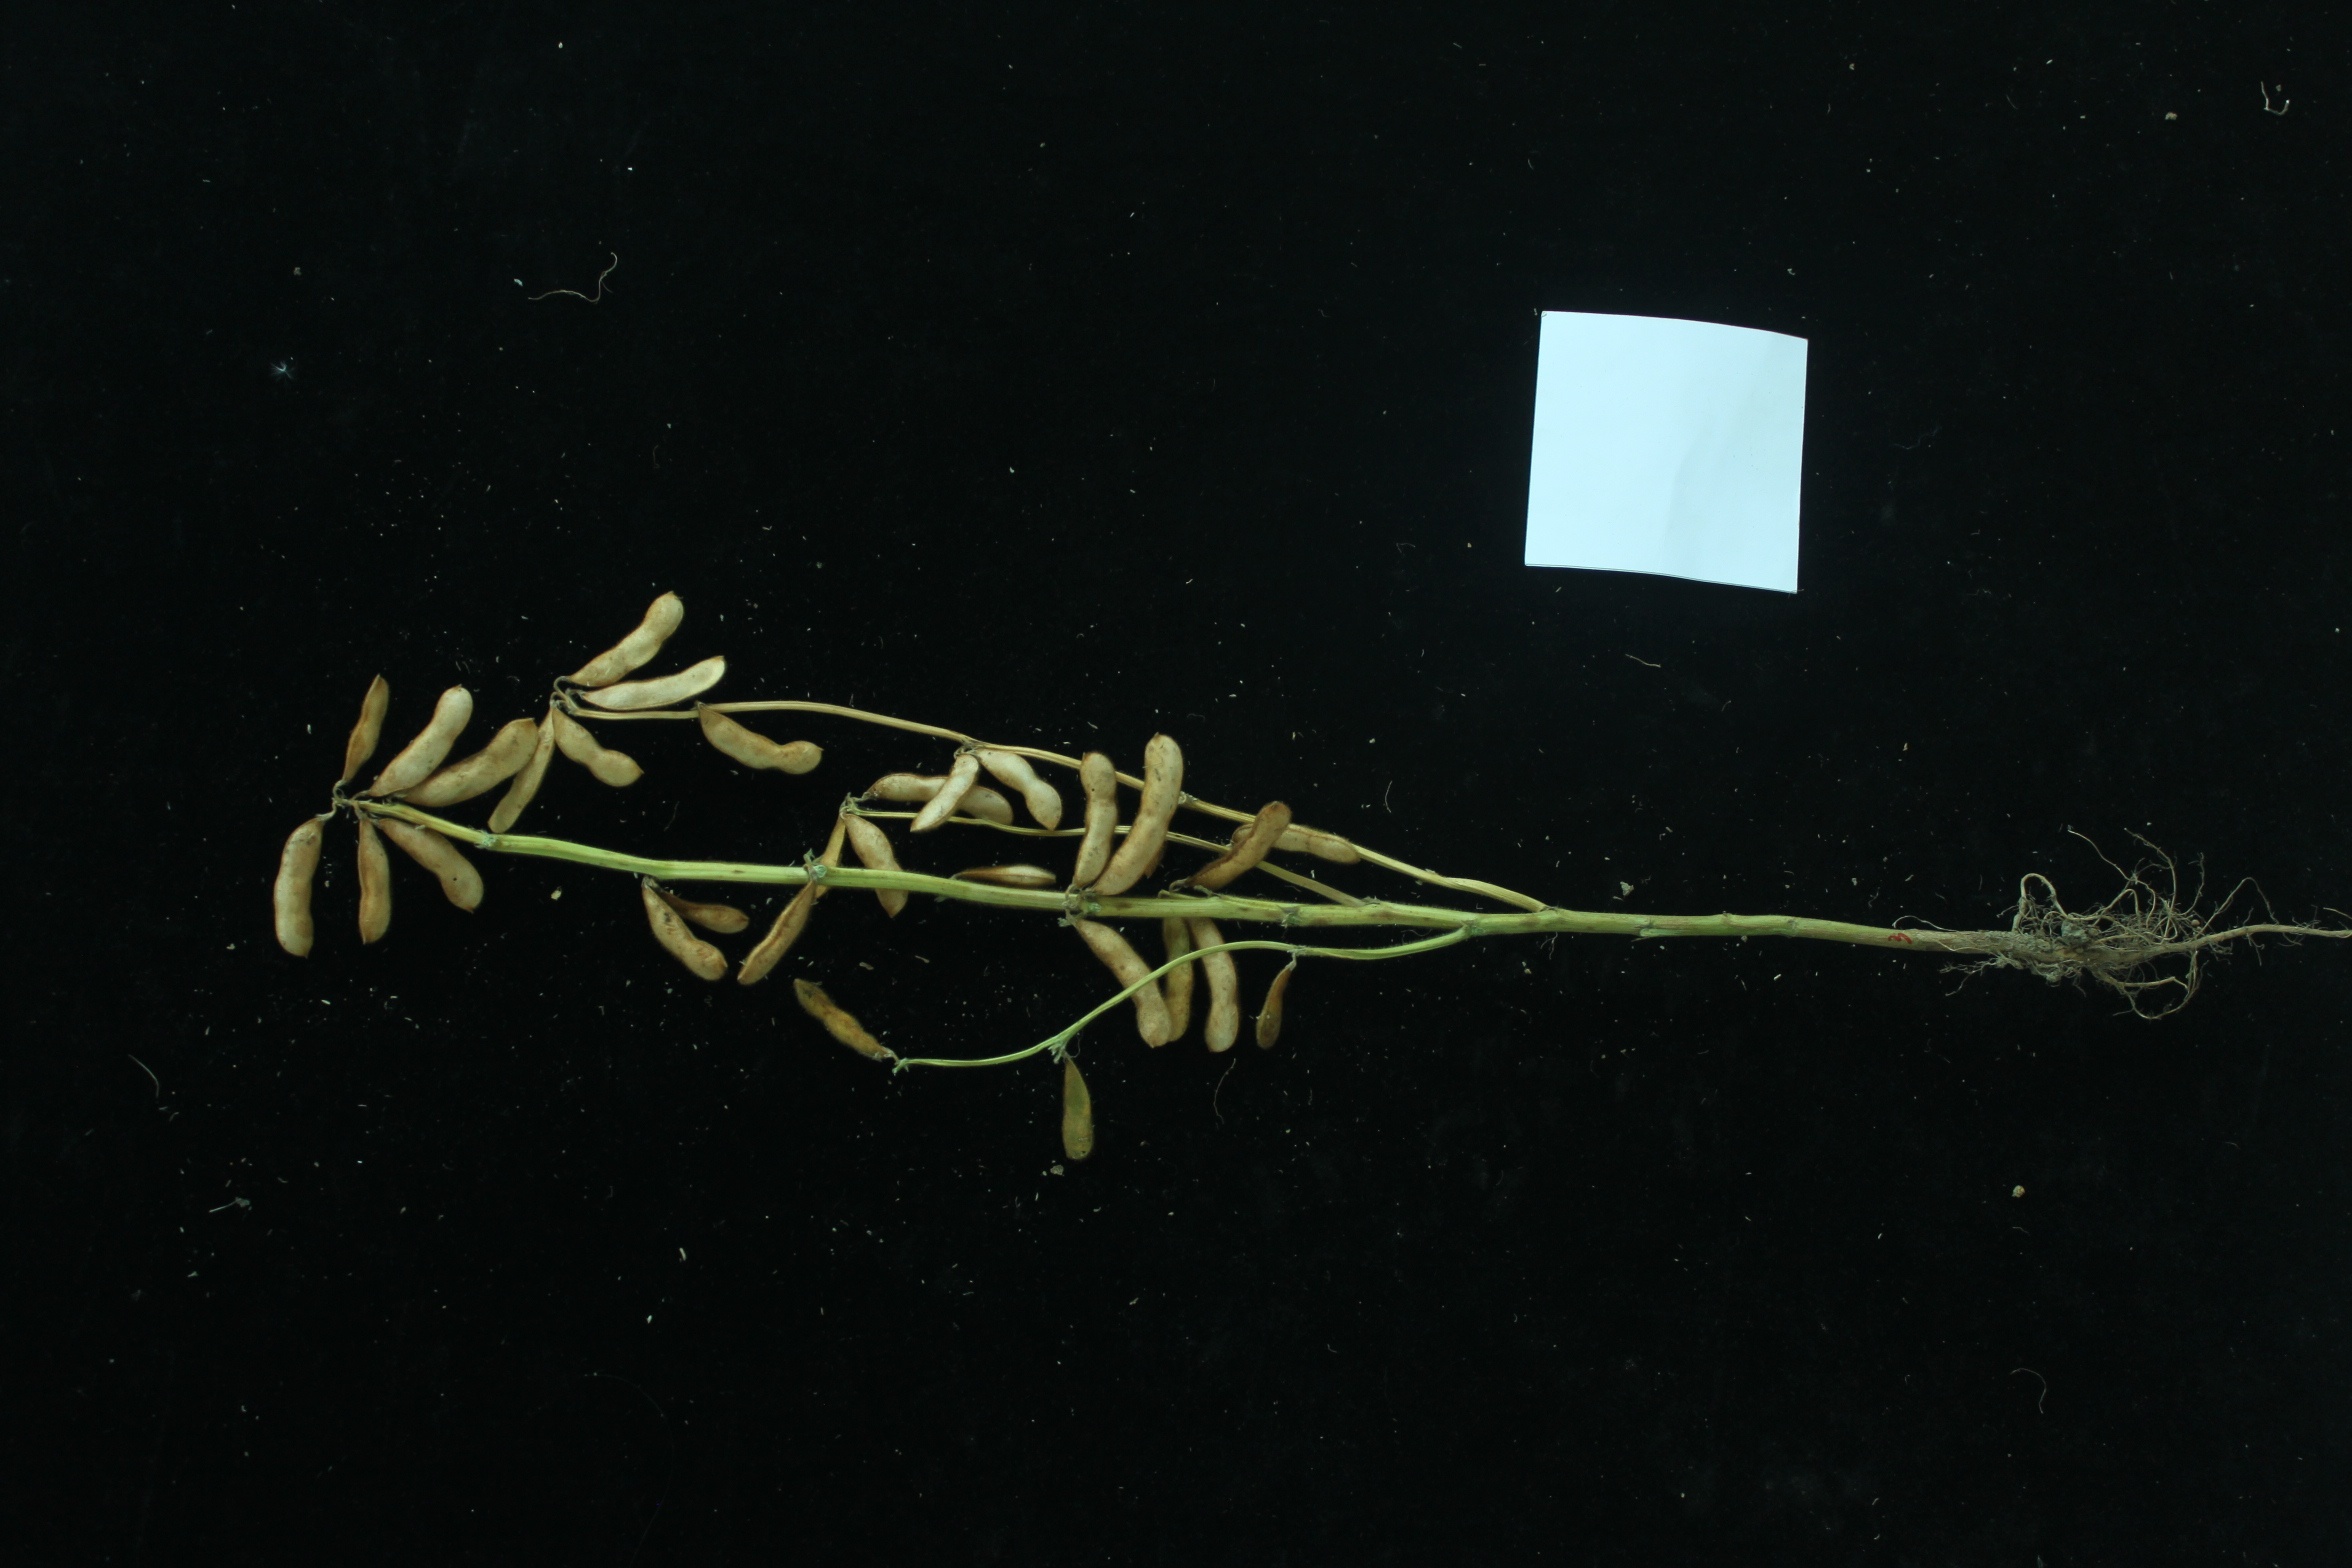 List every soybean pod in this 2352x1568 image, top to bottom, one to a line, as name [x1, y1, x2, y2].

soybean pod [572, 592, 684, 685]
soybean pod [581, 658, 727, 712]
soybean pod [336, 675, 386, 782]
soybean pod [369, 687, 473, 796]
soybean pod [697, 706, 821, 774]
soybean pod [547, 707, 642, 786]
soybean pod [490, 711, 555, 833]
soybean pod [400, 718, 541, 801]
soybean pod [1095, 734, 1185, 895]
soybean pod [963, 748, 1060, 831]
soybean pod [910, 749, 979, 830]
soybean pod [1071, 752, 1116, 888]
soybean pod [866, 776, 1012, 828]
soybean pod [1191, 800, 1289, 889]
soybean pod [804, 807, 847, 902]
soybean pod [841, 813, 906, 917]
soybean pod [364, 817, 483, 911]
soybean pod [357, 819, 391, 943]
soybean pod [273, 822, 324, 955]
soybean pod [1231, 822, 1360, 863]
soybean pod [944, 864, 1055, 896]
soybean pod [643, 881, 747, 935]
soybean pod [642, 887, 726, 980]
soybean pod [738, 890, 812, 984]
soybean pod [1155, 895, 1193, 1045]
soybean pod [1164, 896, 1239, 1051]
soybean pod [1075, 919, 1169, 1048]
soybean pod [1256, 961, 1296, 1048]
soybean pod [795, 979, 898, 1063]
soybean pod [1060, 1054, 1094, 1158]